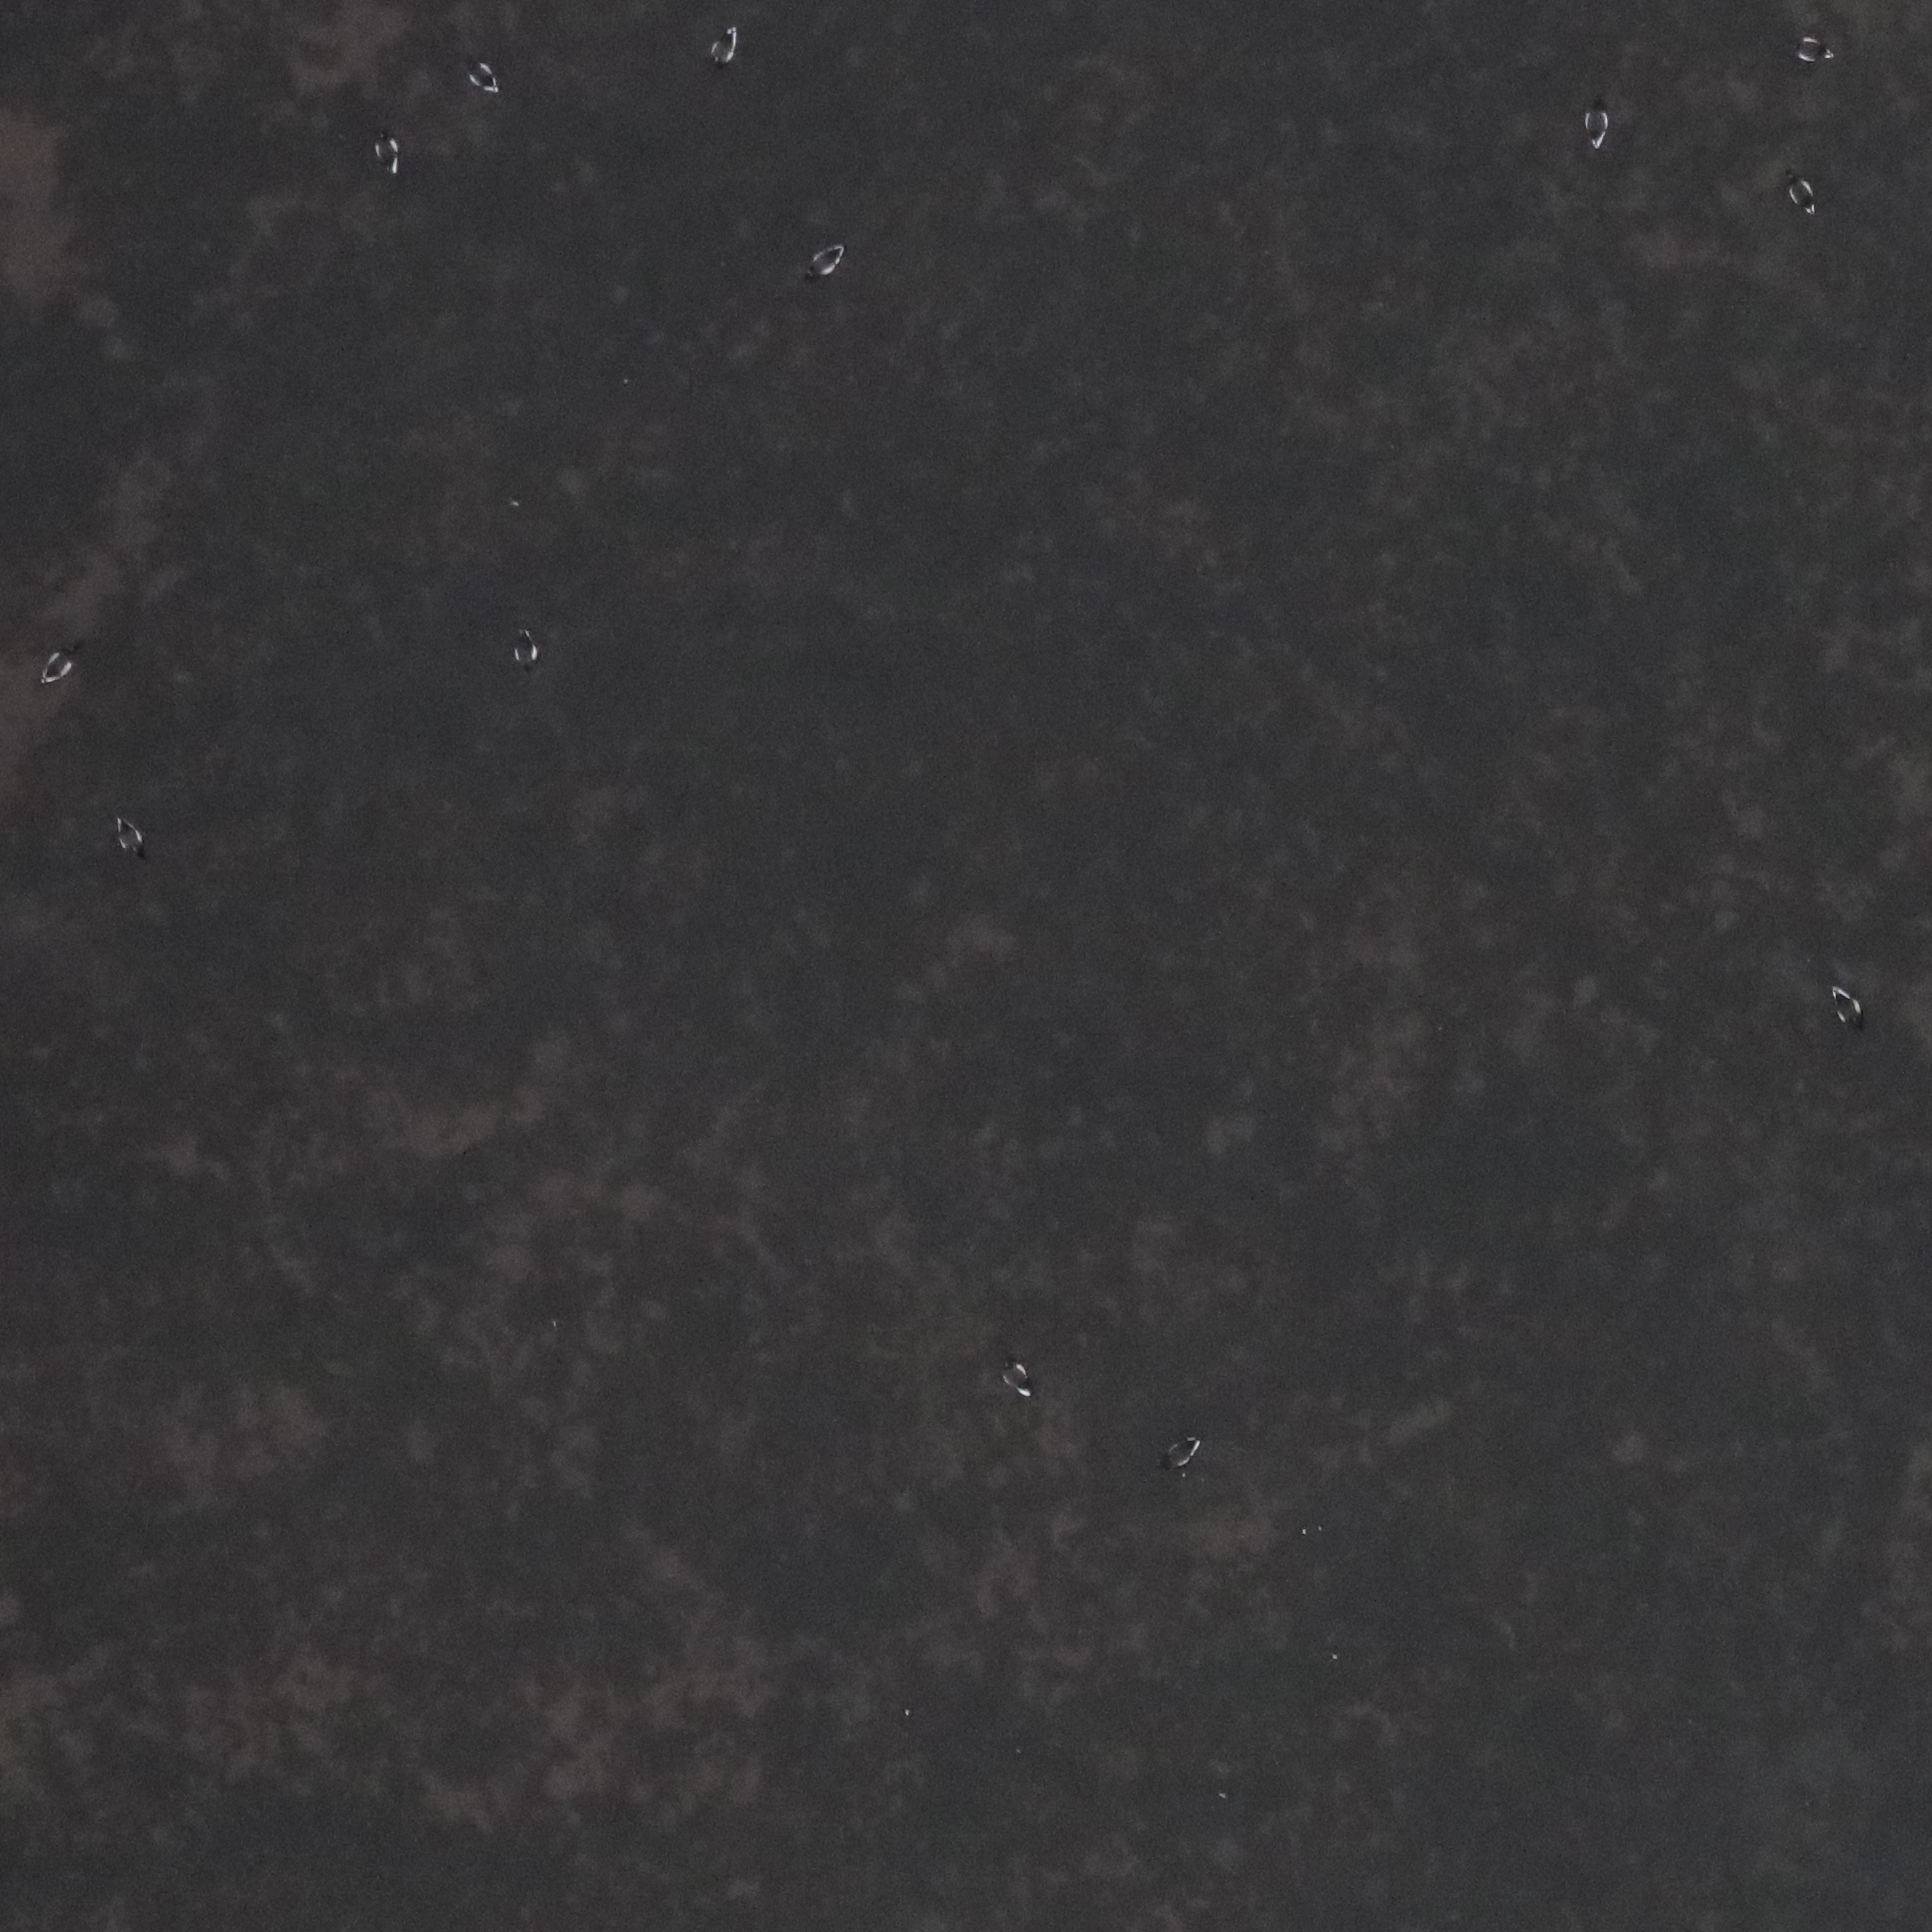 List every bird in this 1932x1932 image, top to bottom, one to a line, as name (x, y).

brant (724, 48)
brant (1809, 49)
brant (482, 76)
brant (1597, 122)
brant (389, 151)
brant (1802, 193)
brant (825, 261)
brant (527, 650)
brant (56, 666)
brant (130, 837)
brant (1848, 1007)
brant (1017, 1377)
brant (1182, 1452)